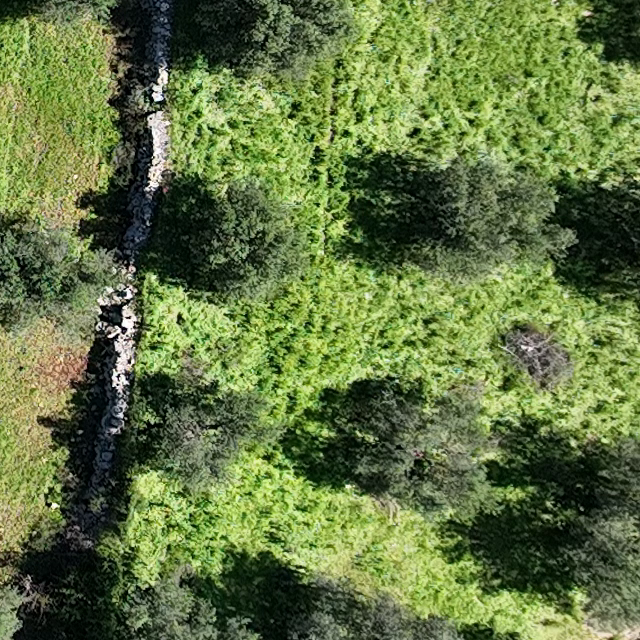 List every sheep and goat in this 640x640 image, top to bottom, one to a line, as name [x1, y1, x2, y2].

None